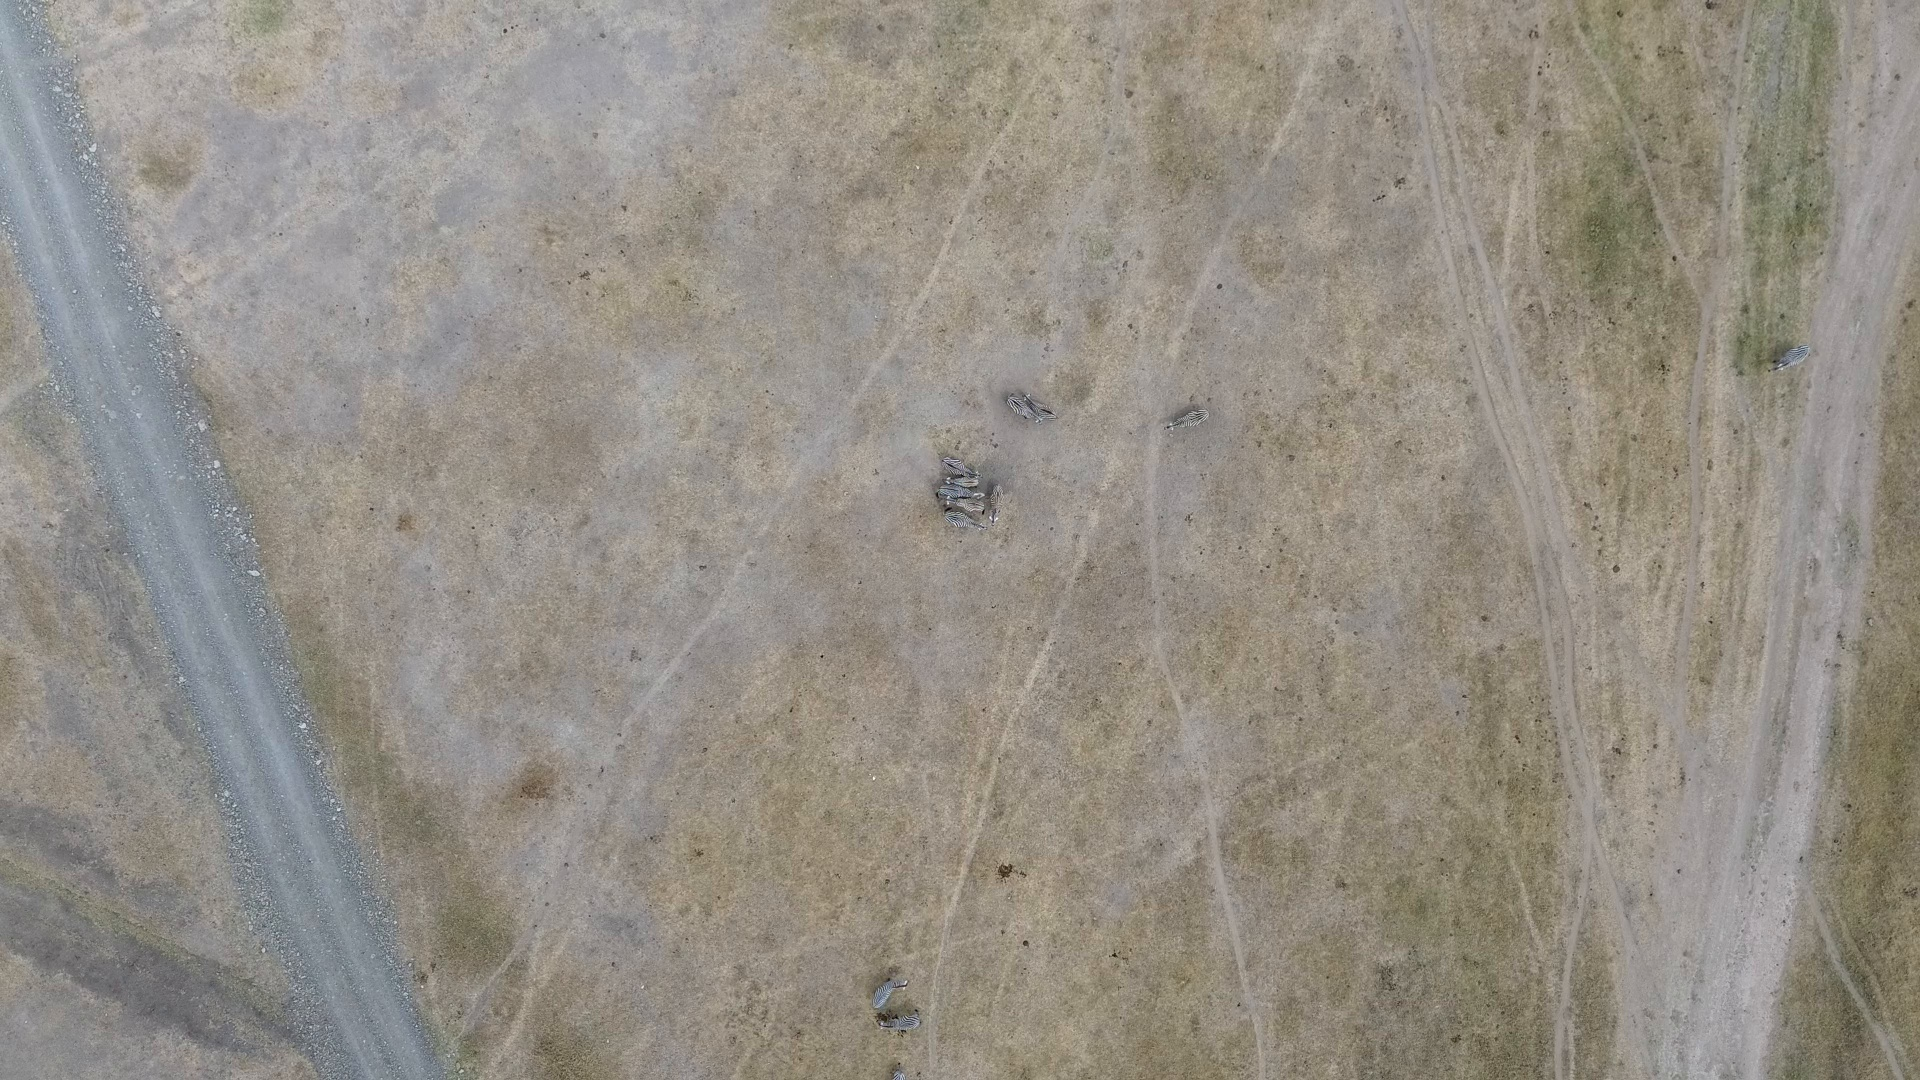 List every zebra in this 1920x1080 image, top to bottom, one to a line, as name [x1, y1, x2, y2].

zebra [1770, 344, 1811, 372]
zebra [1023, 392, 1061, 421]
zebra [1002, 396, 1040, 423]
zebra [1165, 409, 1206, 431]
zebra [940, 455, 985, 476]
zebra [942, 476, 980, 487]
zebra [988, 483, 1006, 526]
zebra [936, 484, 986, 499]
zebra [945, 494, 985, 512]
zebra [945, 512, 987, 533]
zebra [872, 977, 906, 1006]
zebra [881, 1014, 920, 1031]
zebra [890, 1068, 906, 1080]